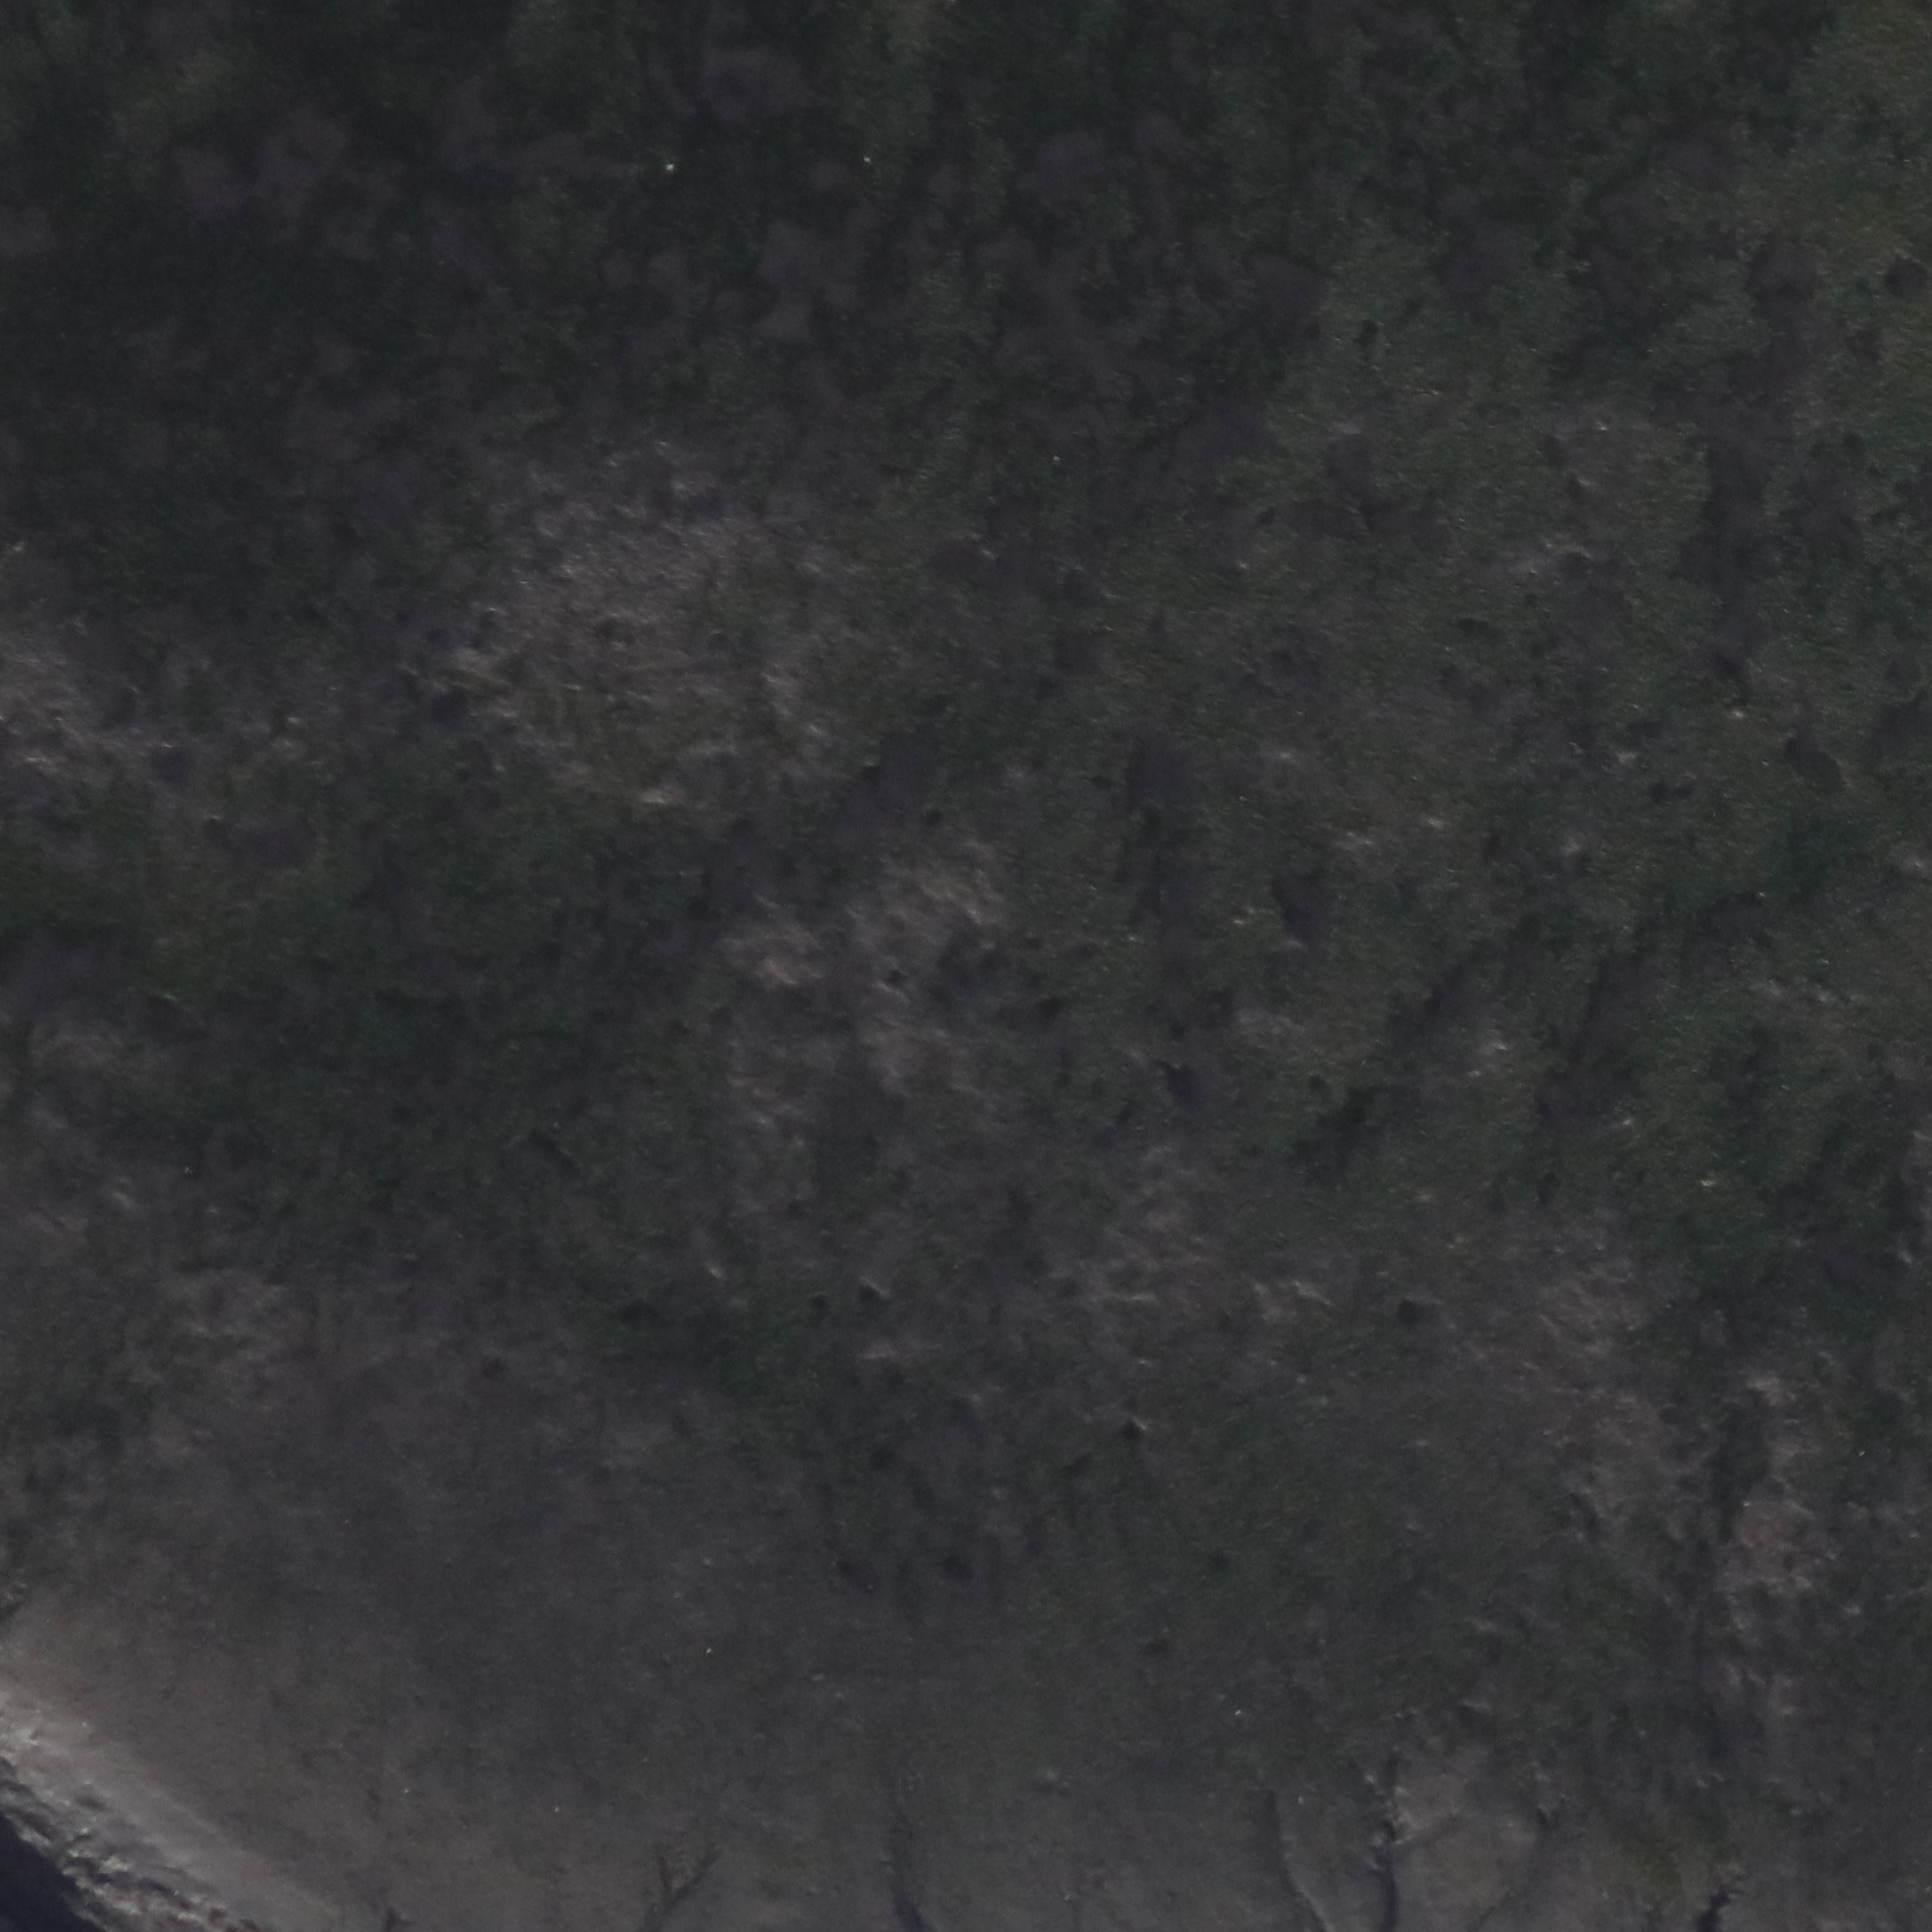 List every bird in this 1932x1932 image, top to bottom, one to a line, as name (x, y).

None